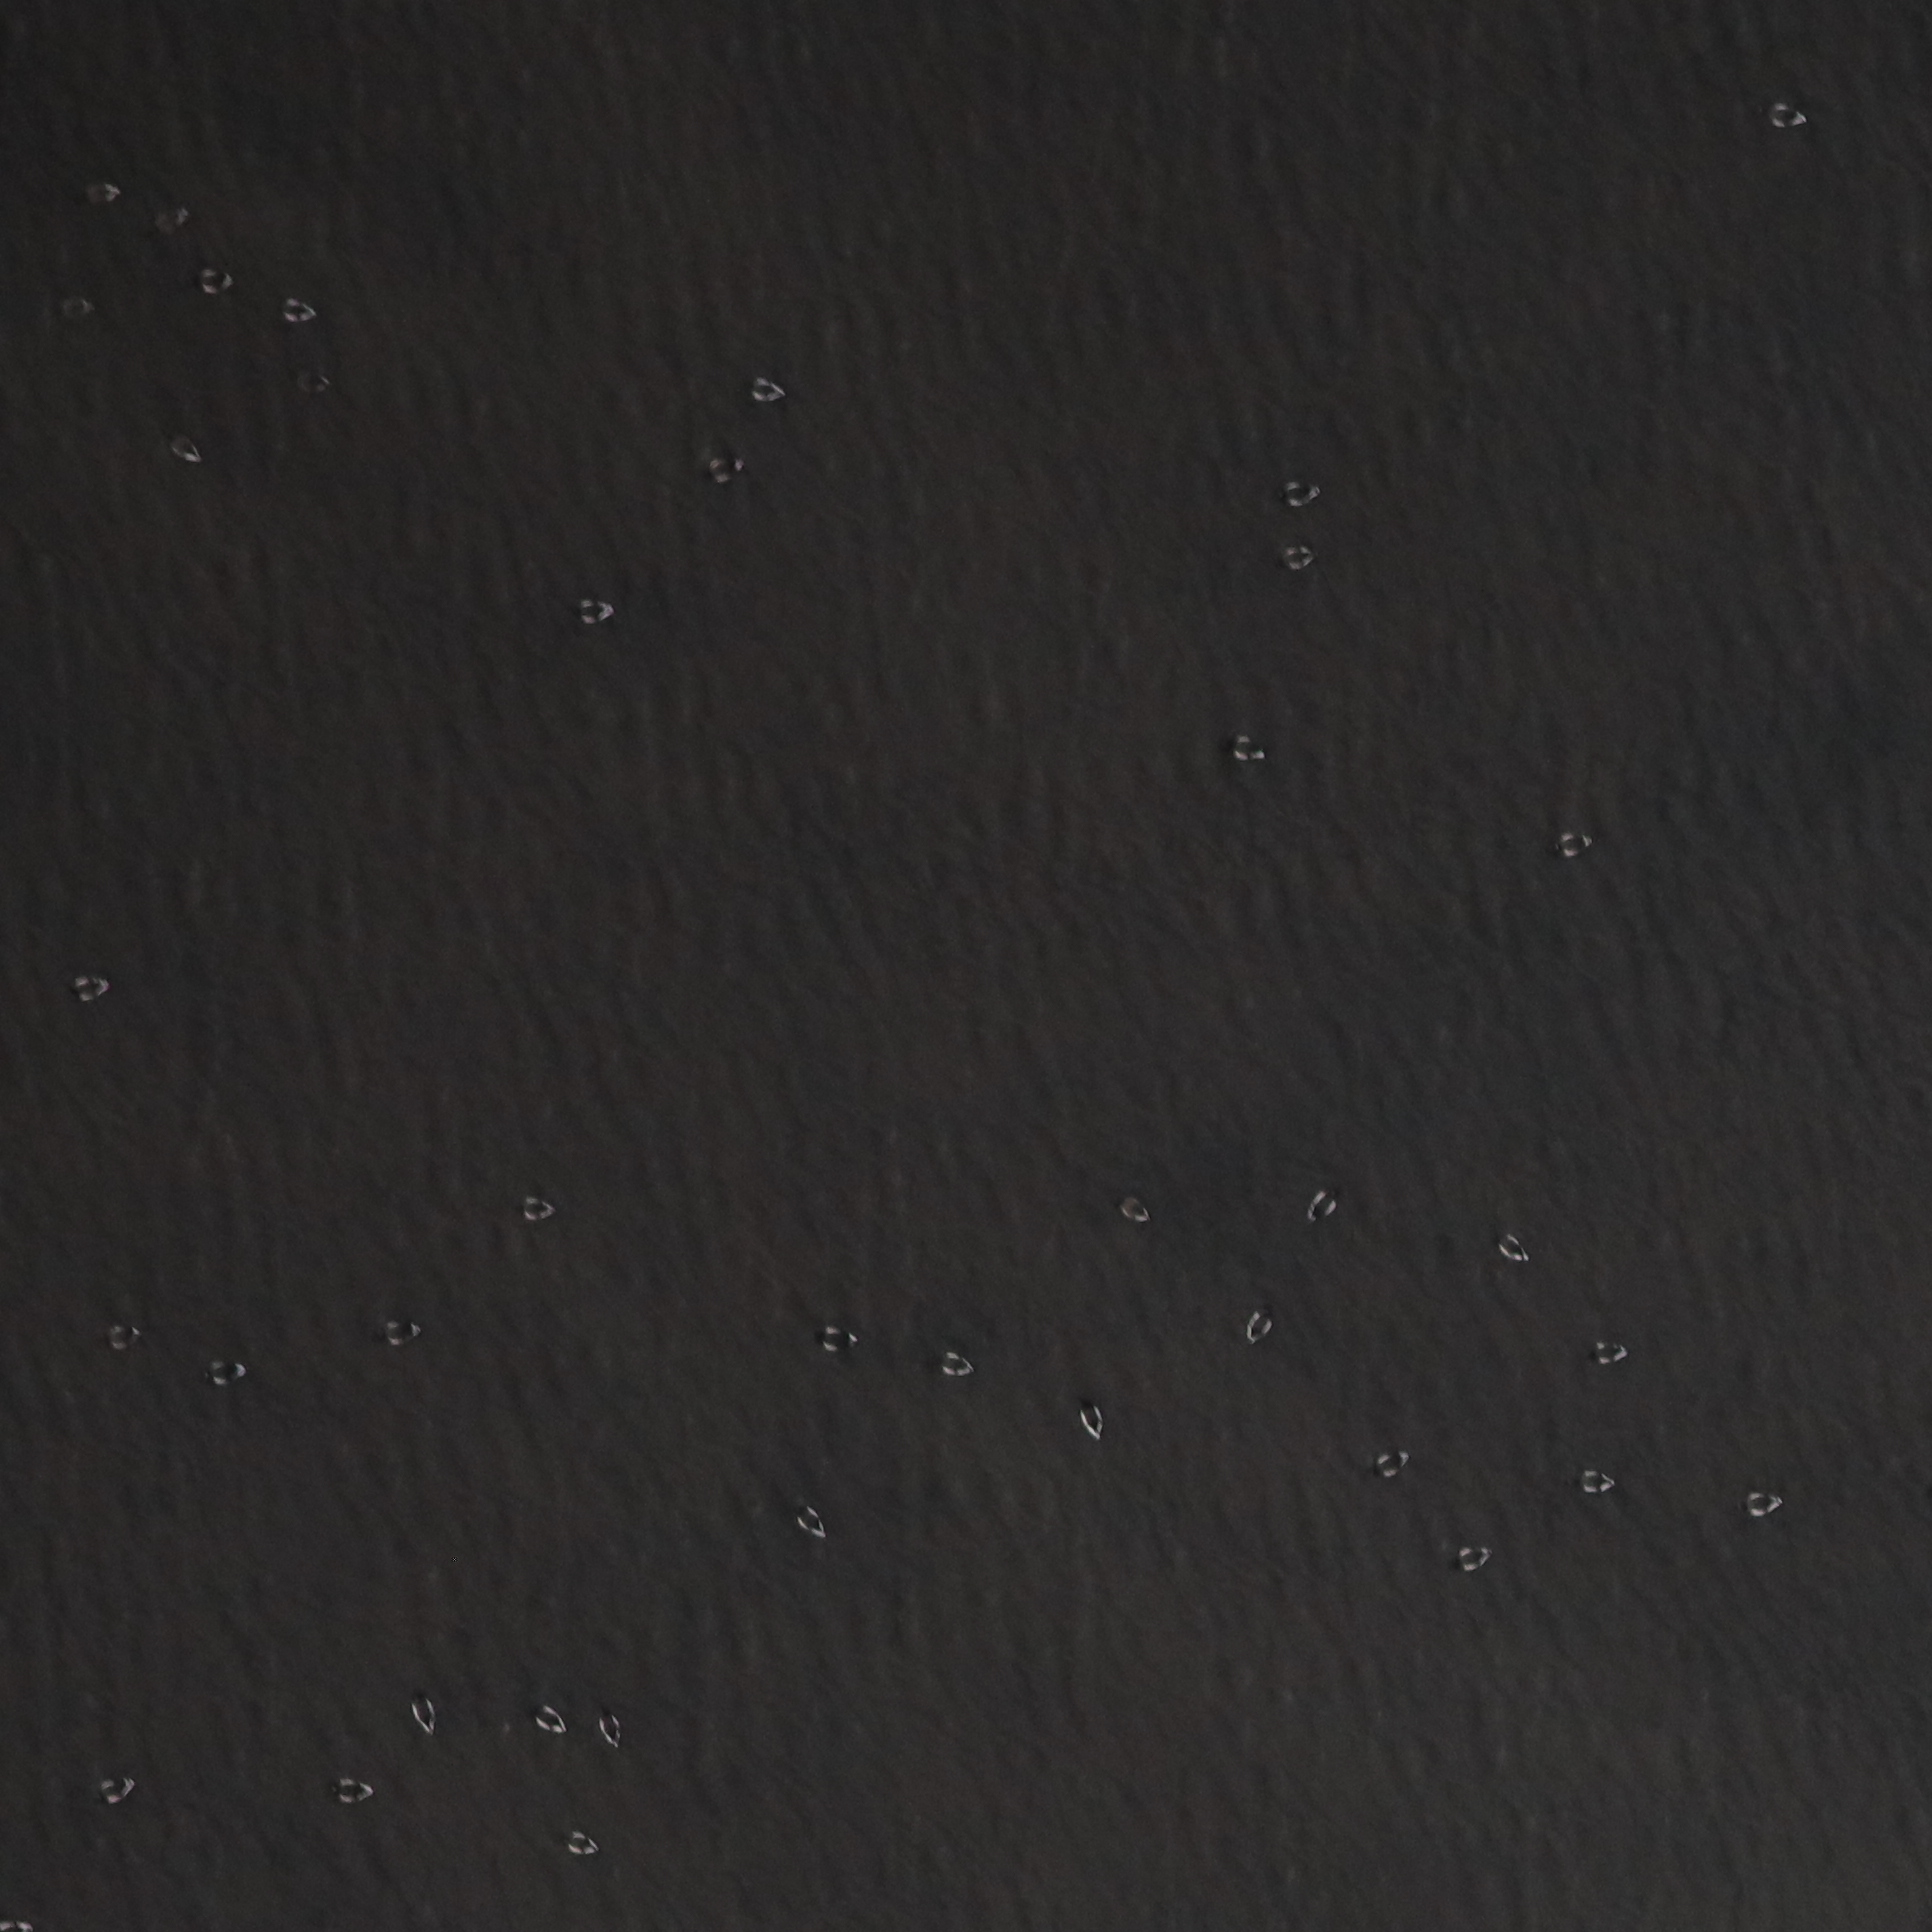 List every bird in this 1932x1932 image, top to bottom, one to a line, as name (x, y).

brant (1784, 114)
brant (103, 194)
brant (167, 222)
brant (215, 279)
brant (73, 305)
brant (297, 311)
brant (307, 381)
brant (769, 393)
brant (187, 448)
brant (725, 467)
brant (1299, 495)
brant (1293, 560)
brant (595, 612)
brant (1244, 749)
brant (1572, 844)
brant (92, 989)
brant (1133, 1205)
brant (1322, 1205)
brant (536, 1207)
brant (1511, 1245)
brant (1259, 1323)
brant (400, 1331)
brant (124, 1334)
brant (837, 1337)
brant (1607, 1351)
brant (957, 1363)
brant (225, 1372)
brant (1093, 1419)
brant (1390, 1463)
brant (1594, 1481)
brant (1760, 1505)
brant (810, 1518)
brant (1469, 1558)
brant (424, 1711)
brant (550, 1718)
brant (611, 1728)
brant (114, 1790)
brant (351, 1790)
brant (581, 1844)
brant (10, 1931)